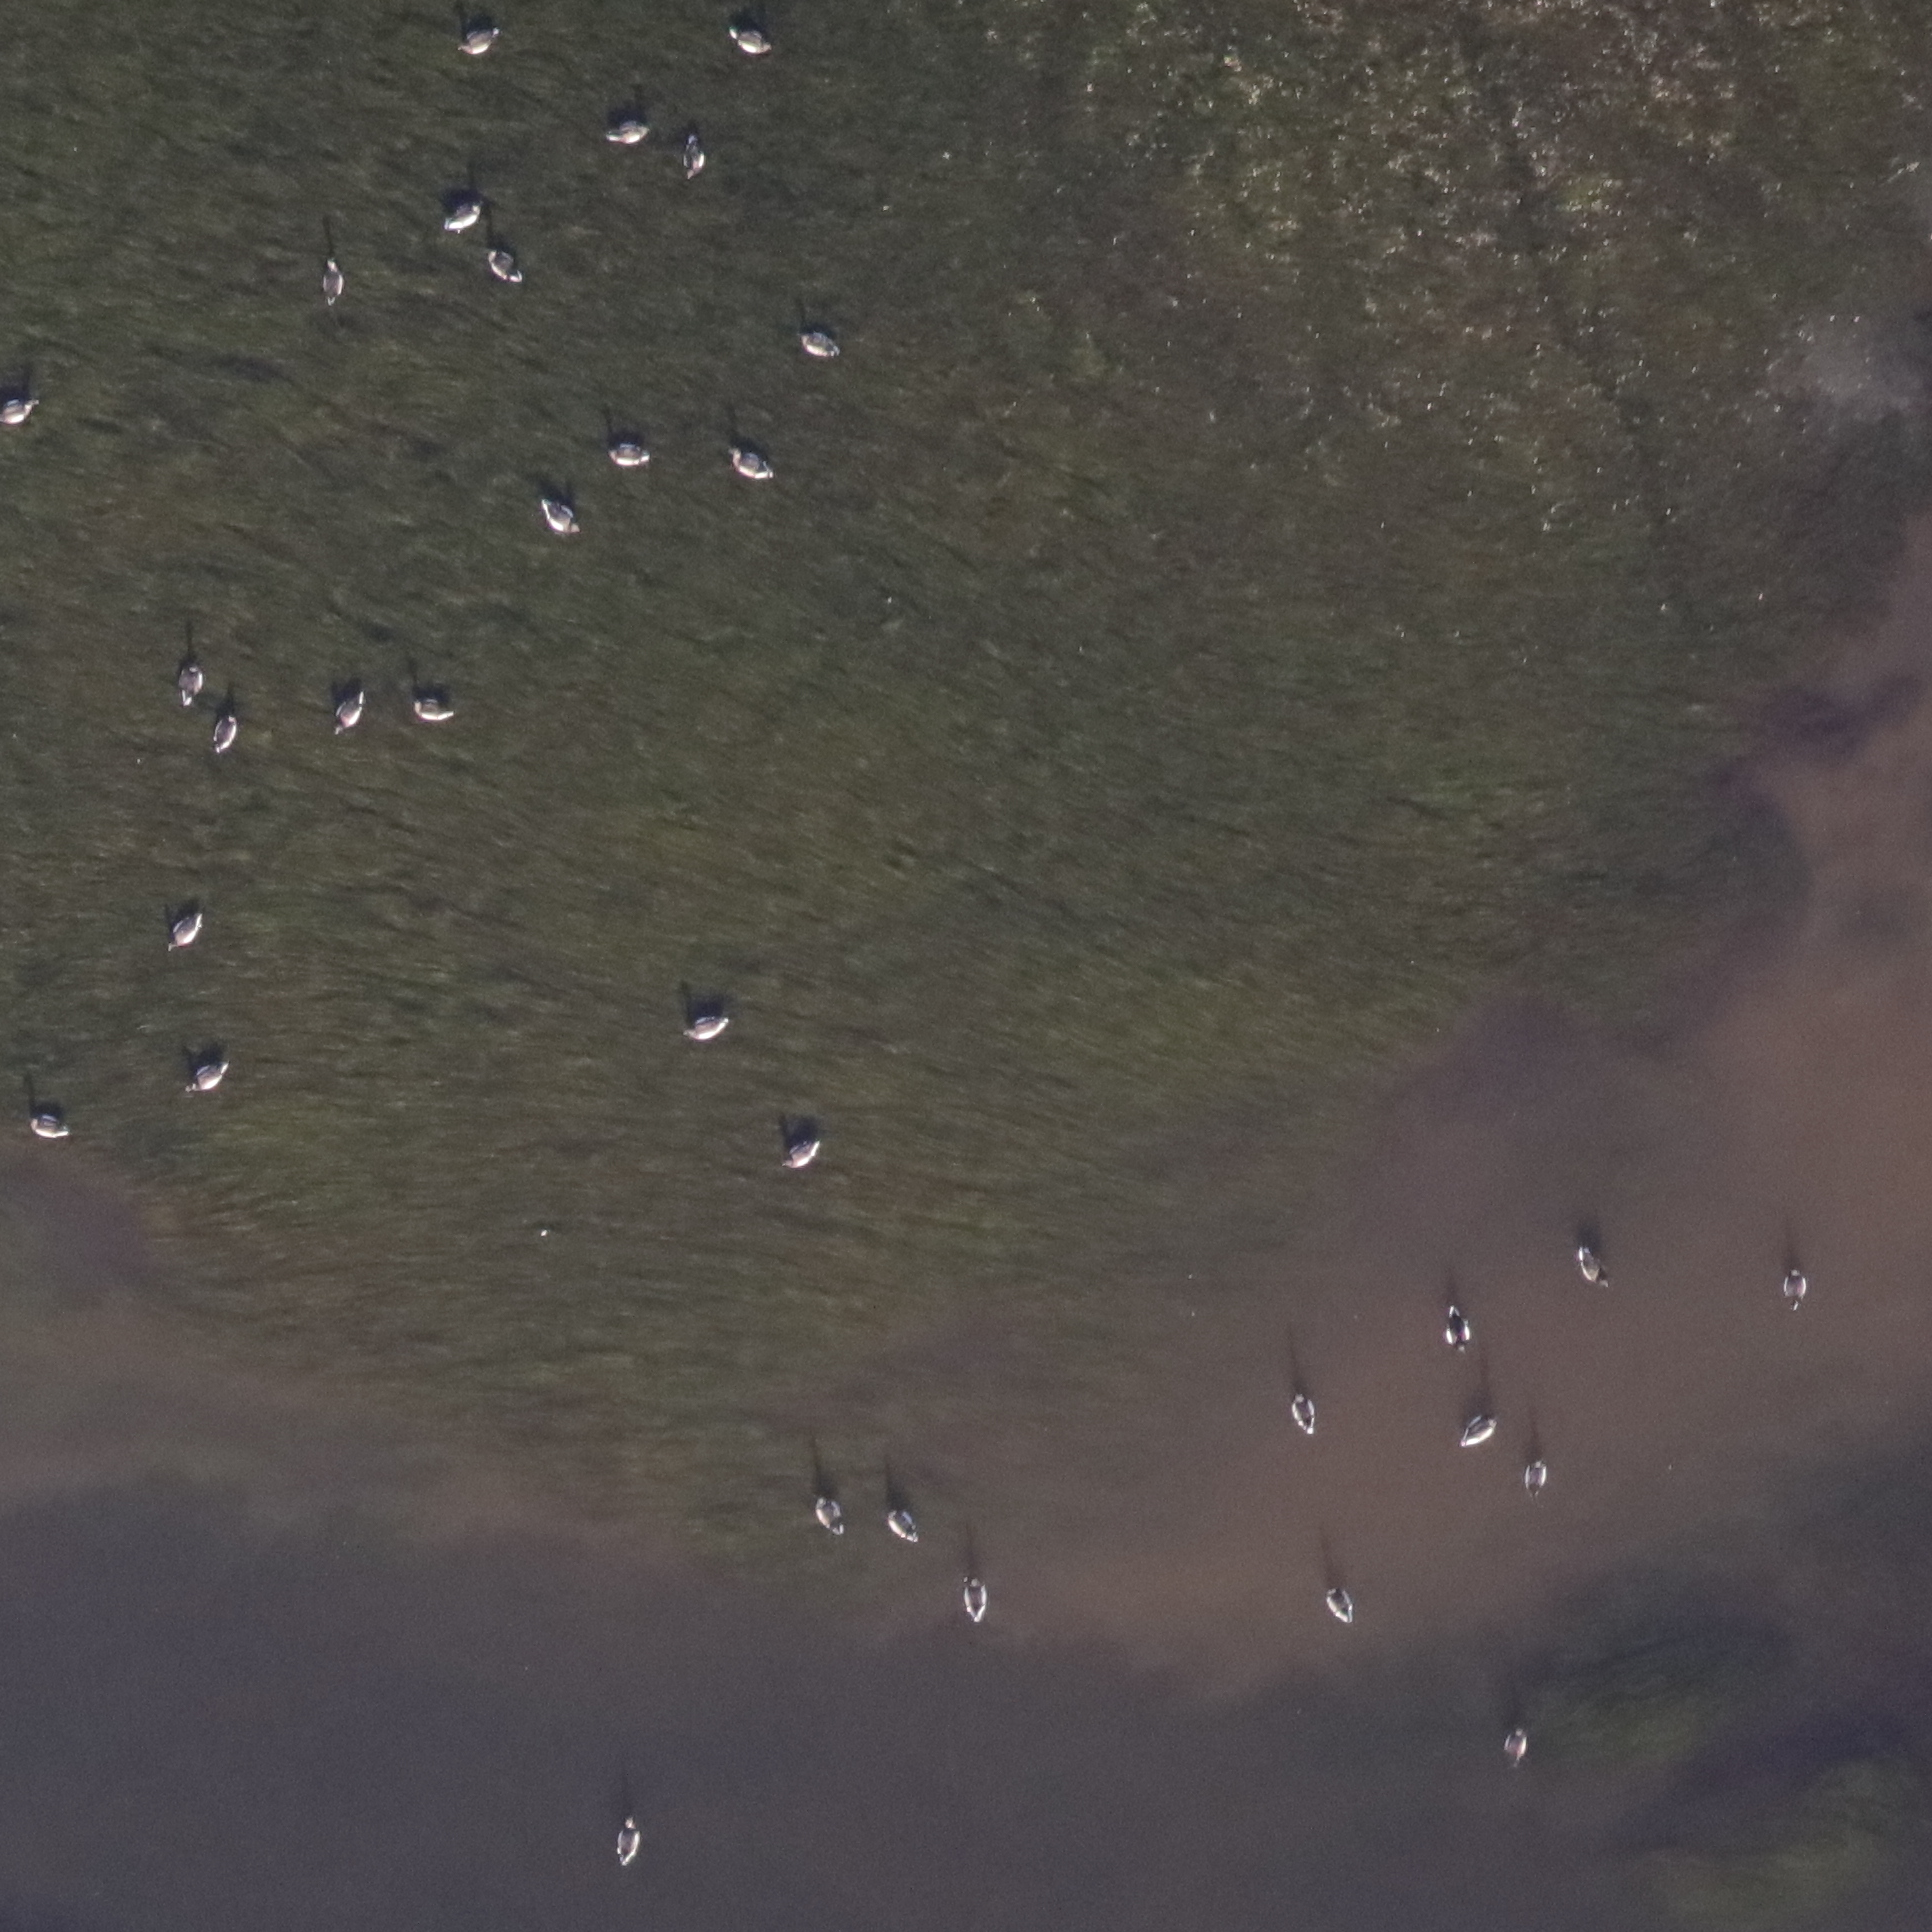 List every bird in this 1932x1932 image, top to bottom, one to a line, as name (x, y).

brant (479, 38)
brant (749, 38)
brant (628, 132)
brant (691, 156)
brant (462, 216)
brant (503, 265)
brant (331, 281)
brant (818, 343)
brant (12, 412)
brant (628, 453)
brant (747, 464)
brant (560, 518)
brant (190, 683)
brant (432, 708)
brant (348, 713)
brant (223, 731)
brant (185, 930)
brant (707, 1027)
brant (209, 1076)
brant (46, 1124)
brant (800, 1152)
brant (1591, 1267)
brant (1793, 1288)
brant (1456, 1329)
brant (1304, 1413)
brant (1477, 1430)
brant (1535, 1477)
brant (827, 1512)
brant (900, 1524)
brant (972, 1599)
brant (1339, 1604)
brant (1515, 1747)
brant (626, 1842)